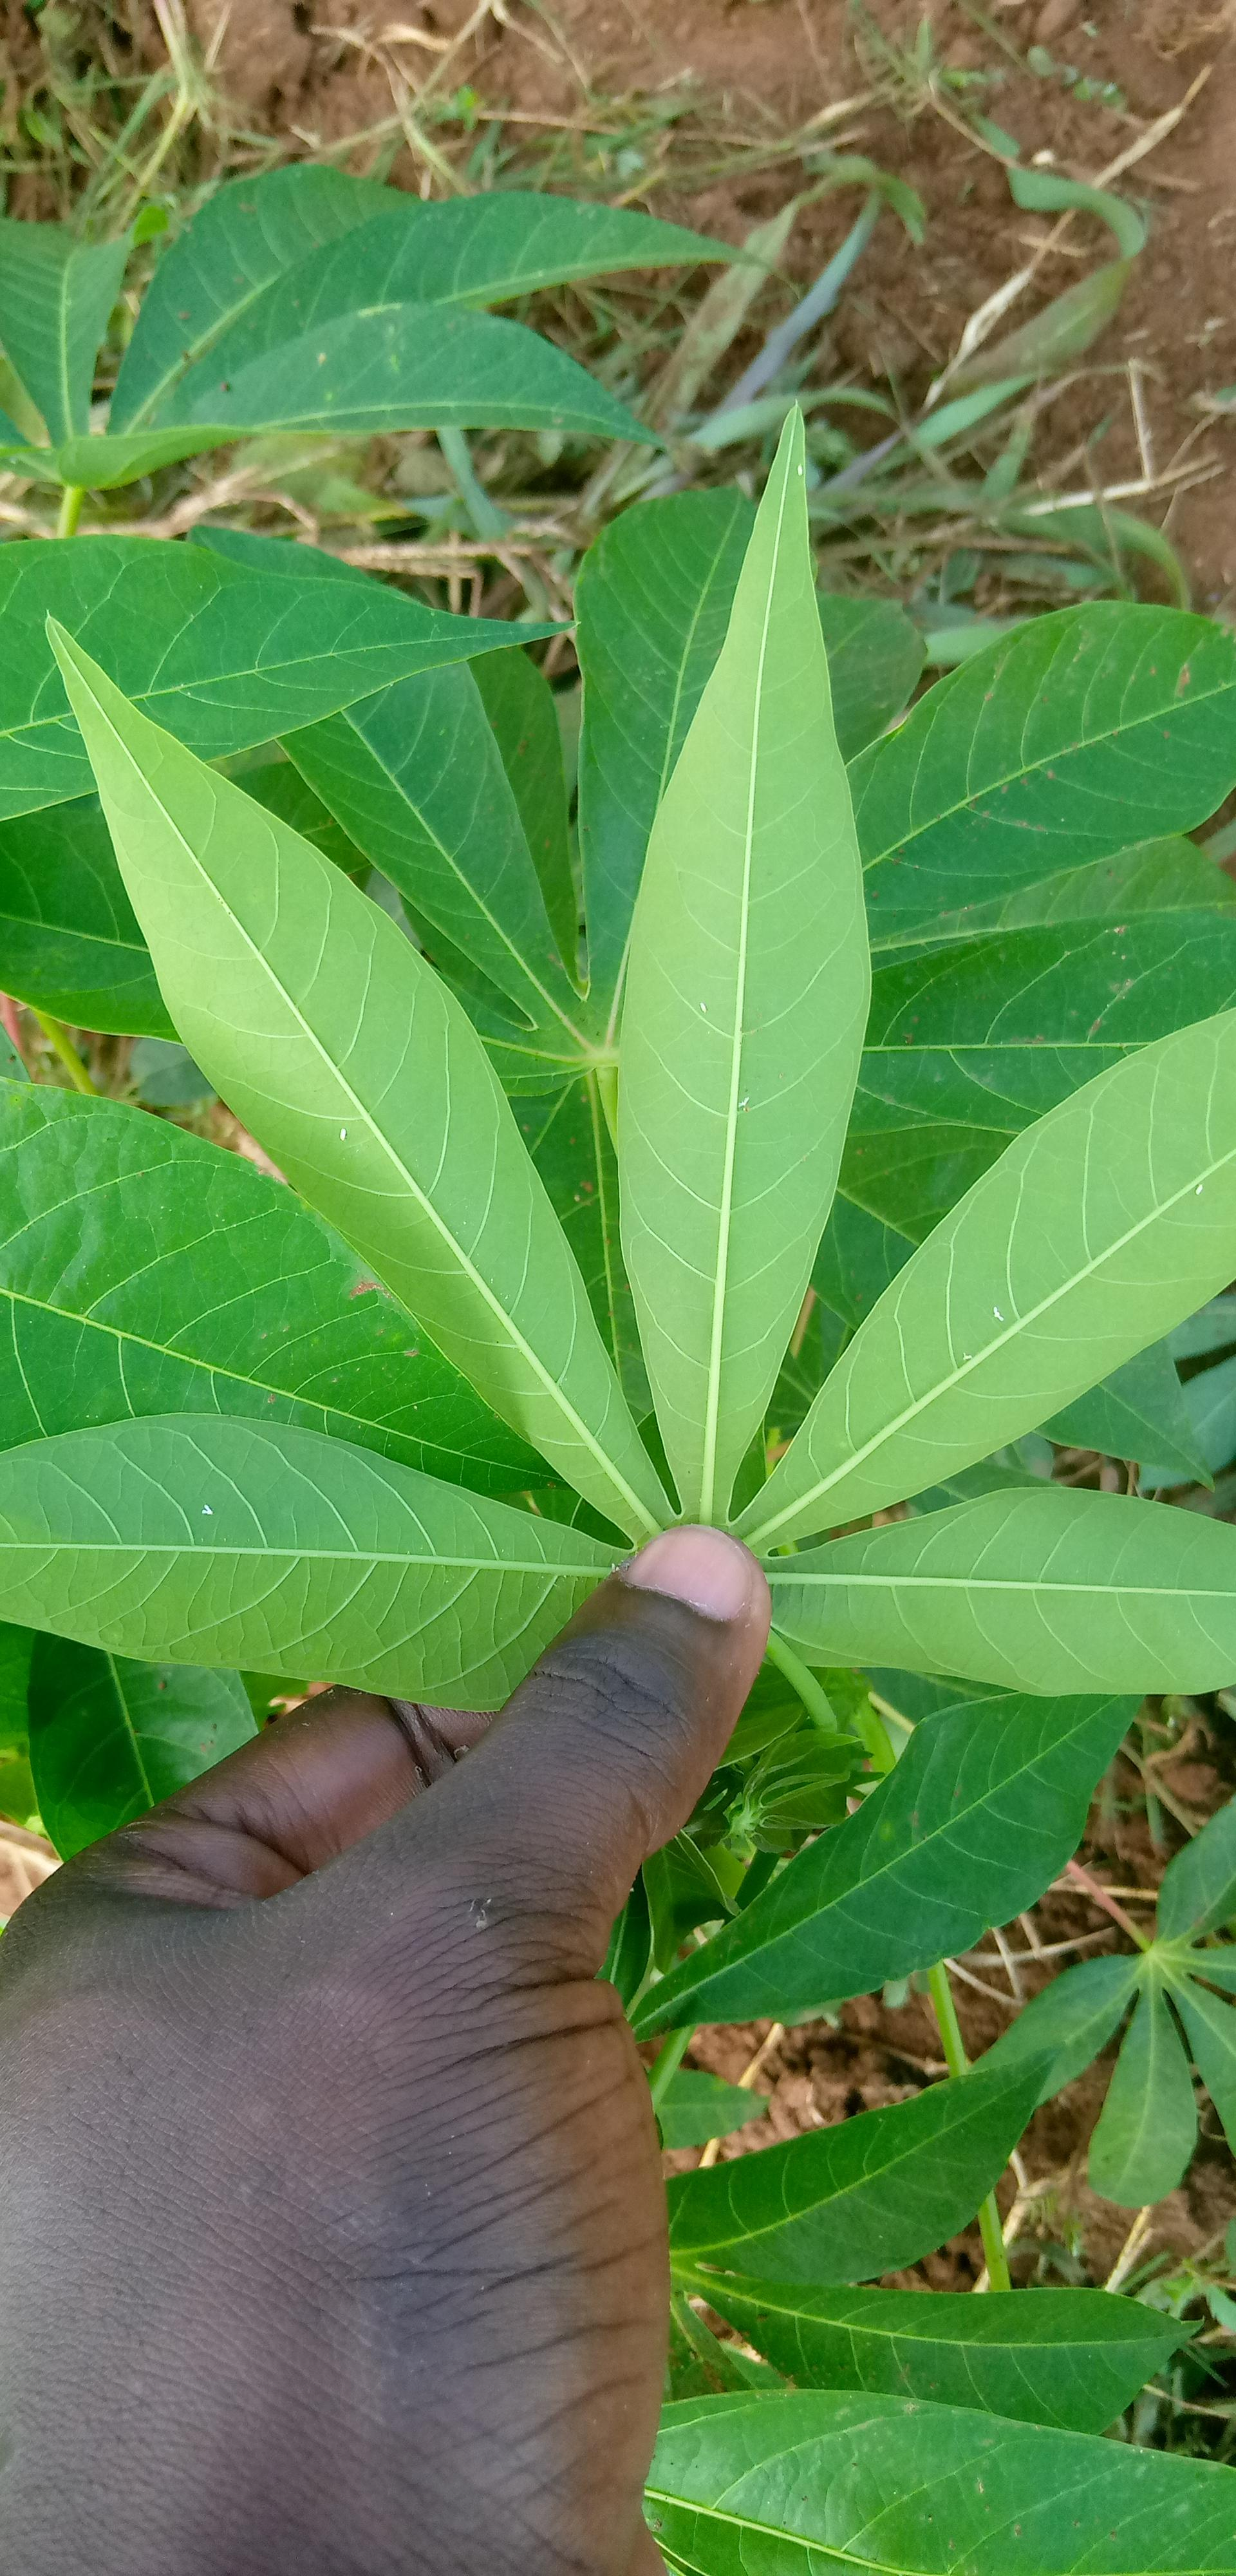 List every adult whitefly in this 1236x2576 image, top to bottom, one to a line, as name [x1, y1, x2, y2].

whitefly [698, 1001, 708, 1014]
whitefly [338, 1127, 349, 1142]
whitefly [1194, 1182, 1204, 1197]
whitefly [992, 1305, 1005, 1323]
whitefly [962, 1350, 973, 1362]
whitefly [200, 1501, 214, 1517]